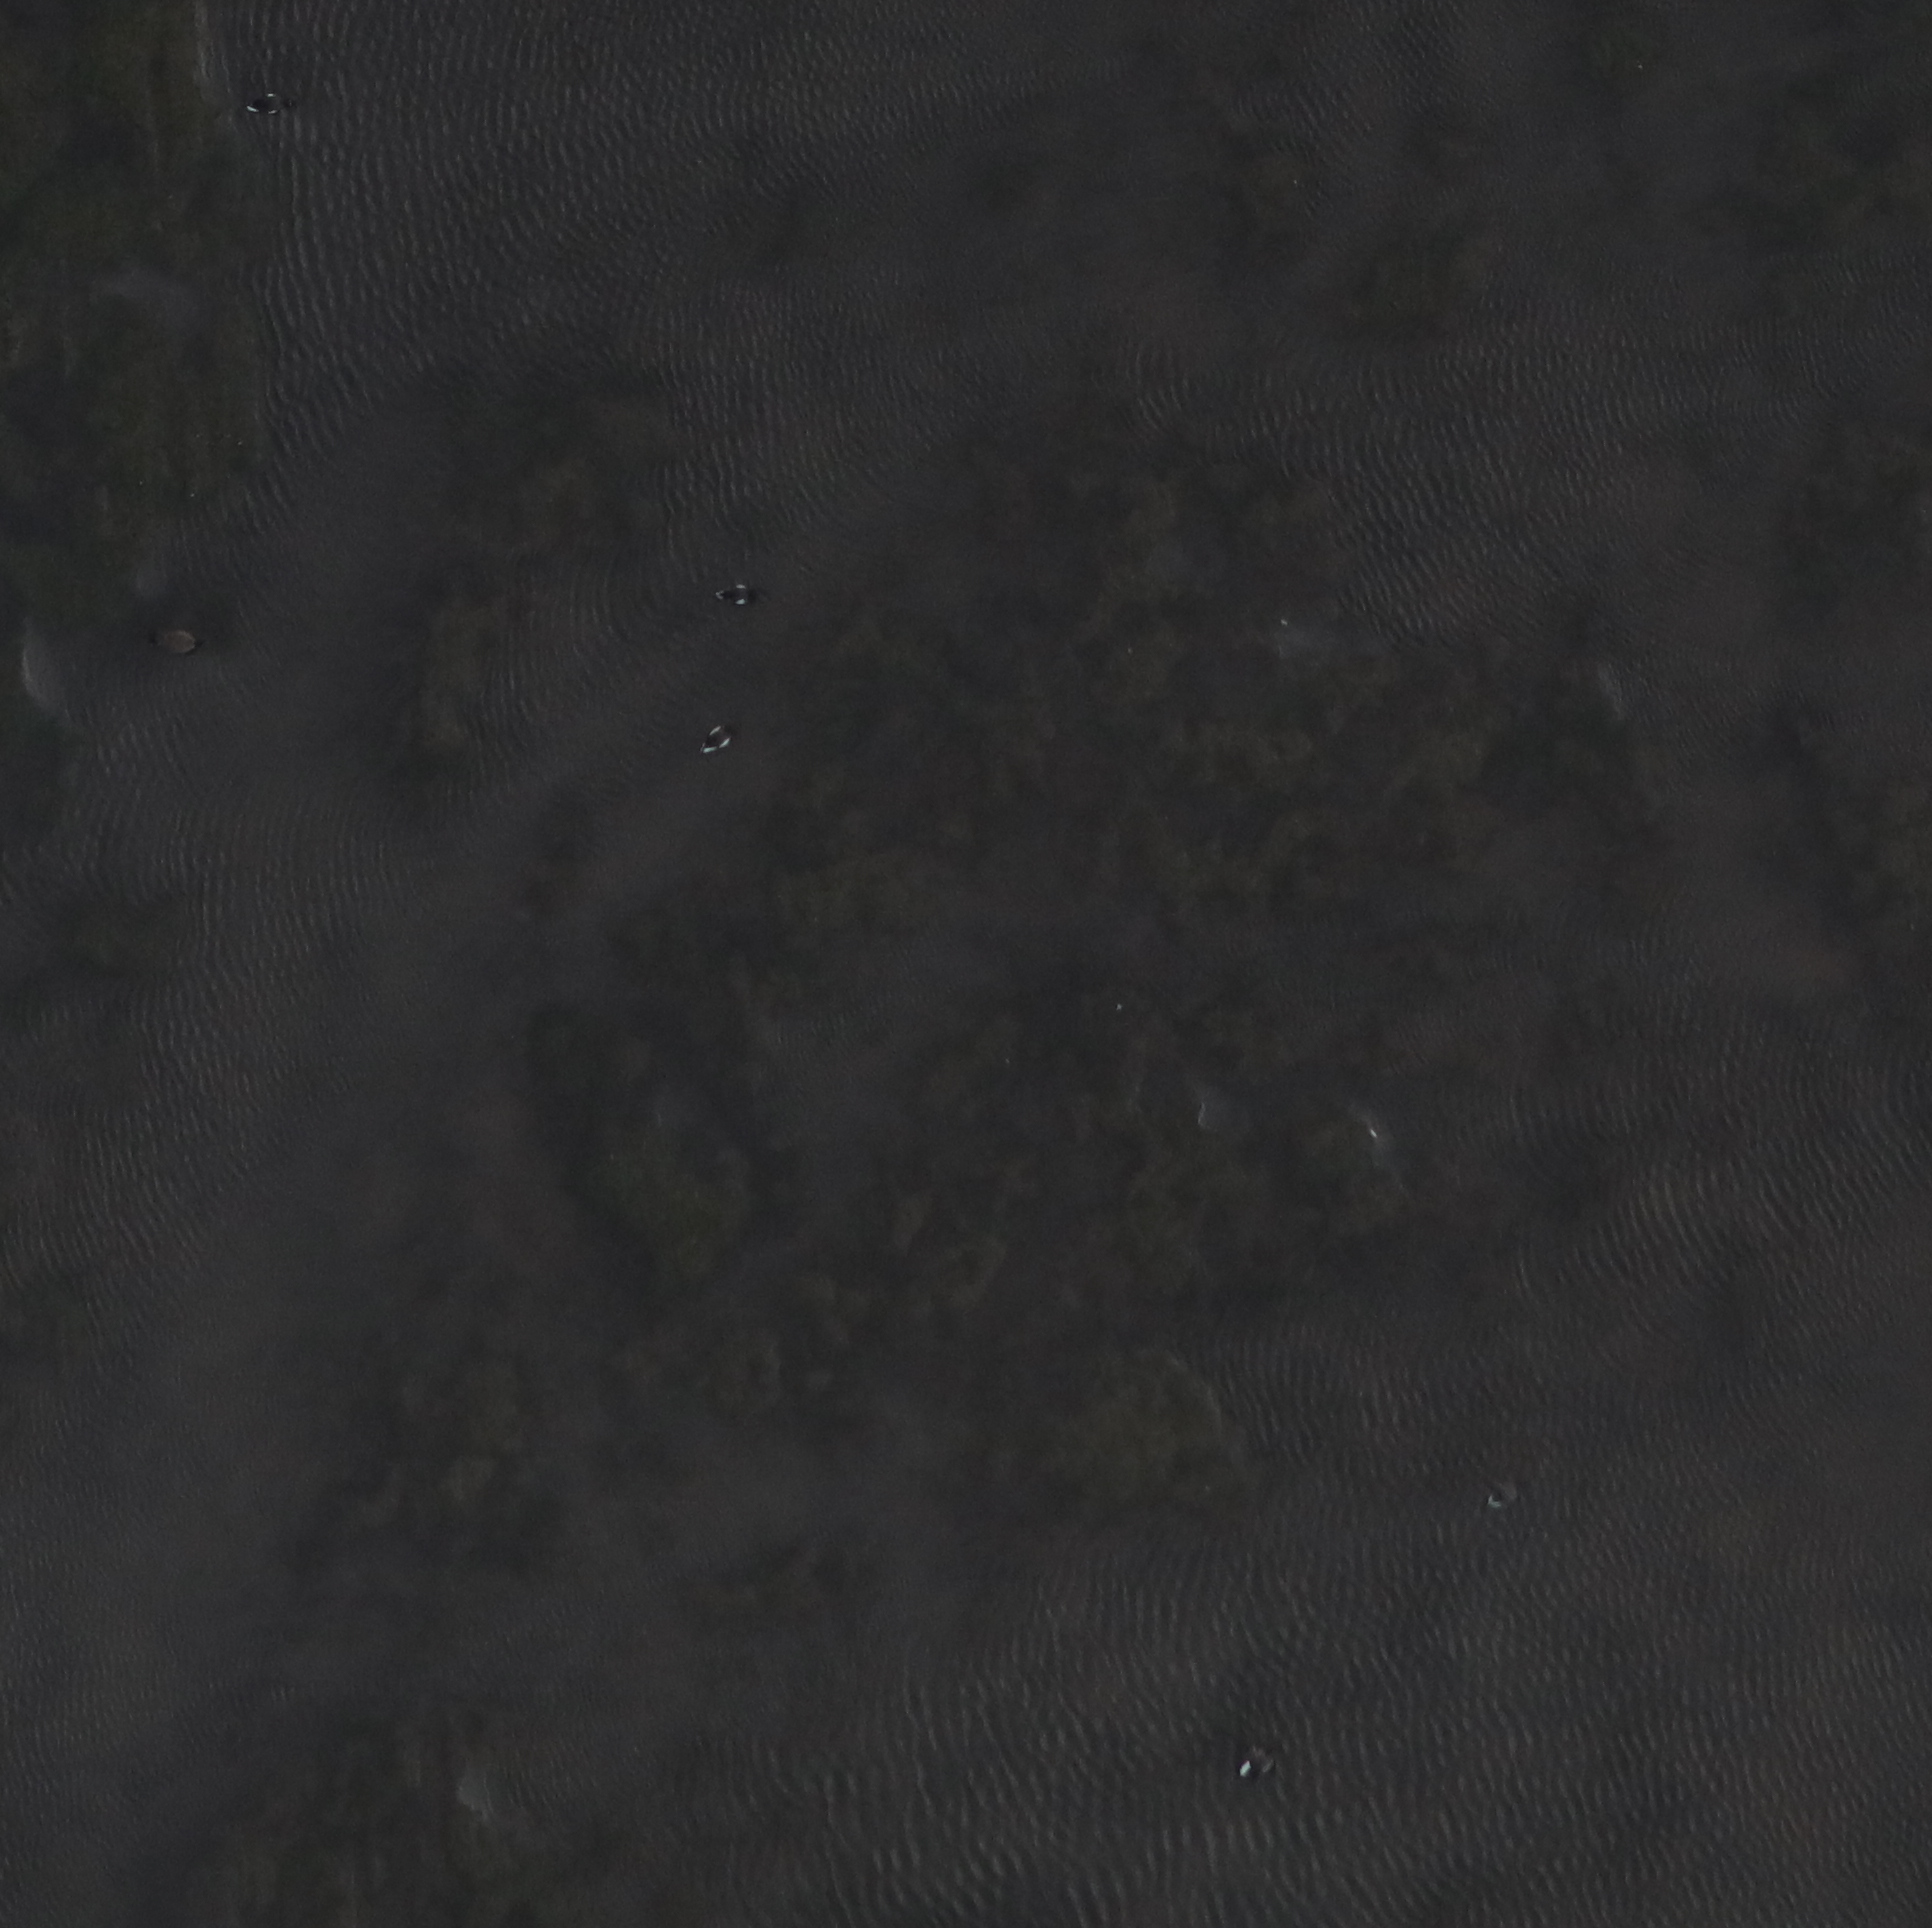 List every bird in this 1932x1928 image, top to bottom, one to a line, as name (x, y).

brant (267, 107)
brant (736, 593)
Canada goose (178, 638)
brant (718, 736)
brant (1501, 1489)
brant (1257, 1760)